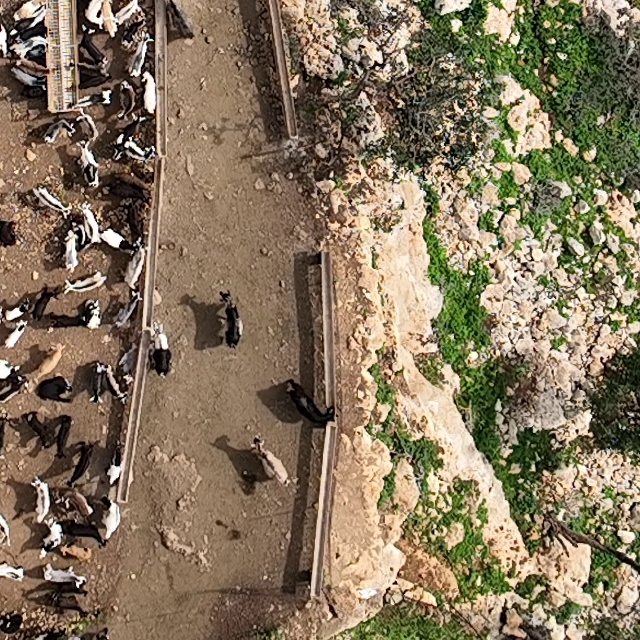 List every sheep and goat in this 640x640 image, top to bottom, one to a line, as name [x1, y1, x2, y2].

goat [13, 0, 55, 20]
goat [84, 0, 106, 29]
goat [103, 0, 117, 36]
goat [115, 0, 143, 25]
goat [160, 0, 195, 38]
goat [10, 7, 47, 34]
goat [0, 11, 7, 51]
goat [121, 18, 145, 48]
goat [80, 25, 109, 66]
goat [17, 26, 52, 41]
goat [127, 33, 153, 77]
goat [12, 38, 50, 57]
goat [17, 59, 58, 76]
goat [69, 61, 108, 76]
goat [10, 68, 47, 91]
goat [141, 72, 157, 112]
goat [69, 75, 111, 92]
goat [117, 80, 135, 121]
goat [17, 87, 46, 98]
goat [70, 90, 112, 110]
goat [77, 113, 98, 141]
goat [112, 114, 145, 159]
goat [43, 118, 76, 144]
goat [125, 137, 155, 161]
goat [75, 140, 99, 187]
goat [137, 147, 155, 170]
goat [113, 171, 155, 191]
goat [112, 183, 147, 202]
goat [32, 187, 72, 216]
goat [78, 202, 101, 244]
goat [129, 205, 143, 236]
goat [0, 220, 17, 247]
goat [71, 221, 91, 251]
goat [65, 229, 78, 270]
goat [101, 229, 138, 251]
goat [124, 246, 144, 290]
goat [64, 272, 106, 295]
goat [32, 291, 54, 321]
goat [114, 291, 141, 327]
goat [219, 291, 243, 349]
goat [5, 299, 29, 321]
goat [87, 300, 101, 329]
goat [44, 314, 89, 327]
goat [4, 319, 28, 349]
goat [152, 321, 173, 378]
goat [37, 344, 65, 376]
goat [0, 359, 19, 378]
goat [89, 362, 108, 402]
goat [105, 366, 128, 405]
goat [37, 376, 72, 401]
goat [0, 377, 27, 404]
goat [287, 379, 336, 422]
goat [26, 410, 51, 443]
goat [0, 417, 6, 459]
goat [55, 417, 74, 458]
goat [253, 437, 290, 487]
goat [107, 441, 124, 486]
goat [65, 446, 94, 487]
goat [31, 478, 50, 522]
goat [55, 491, 94, 516]
goat [99, 496, 121, 538]
goat [0, 504, 11, 547]
goat [38, 518, 62, 557]
goat [59, 519, 106, 545]
goat [61, 544, 92, 559]
goat [0, 563, 24, 583]
goat [43, 564, 87, 587]
goat [58, 584, 87, 596]
goat [52, 594, 88, 617]
goat [0, 613, 22, 633]
goat [32, 628, 64, 639]
goat [93, 628, 110, 639]